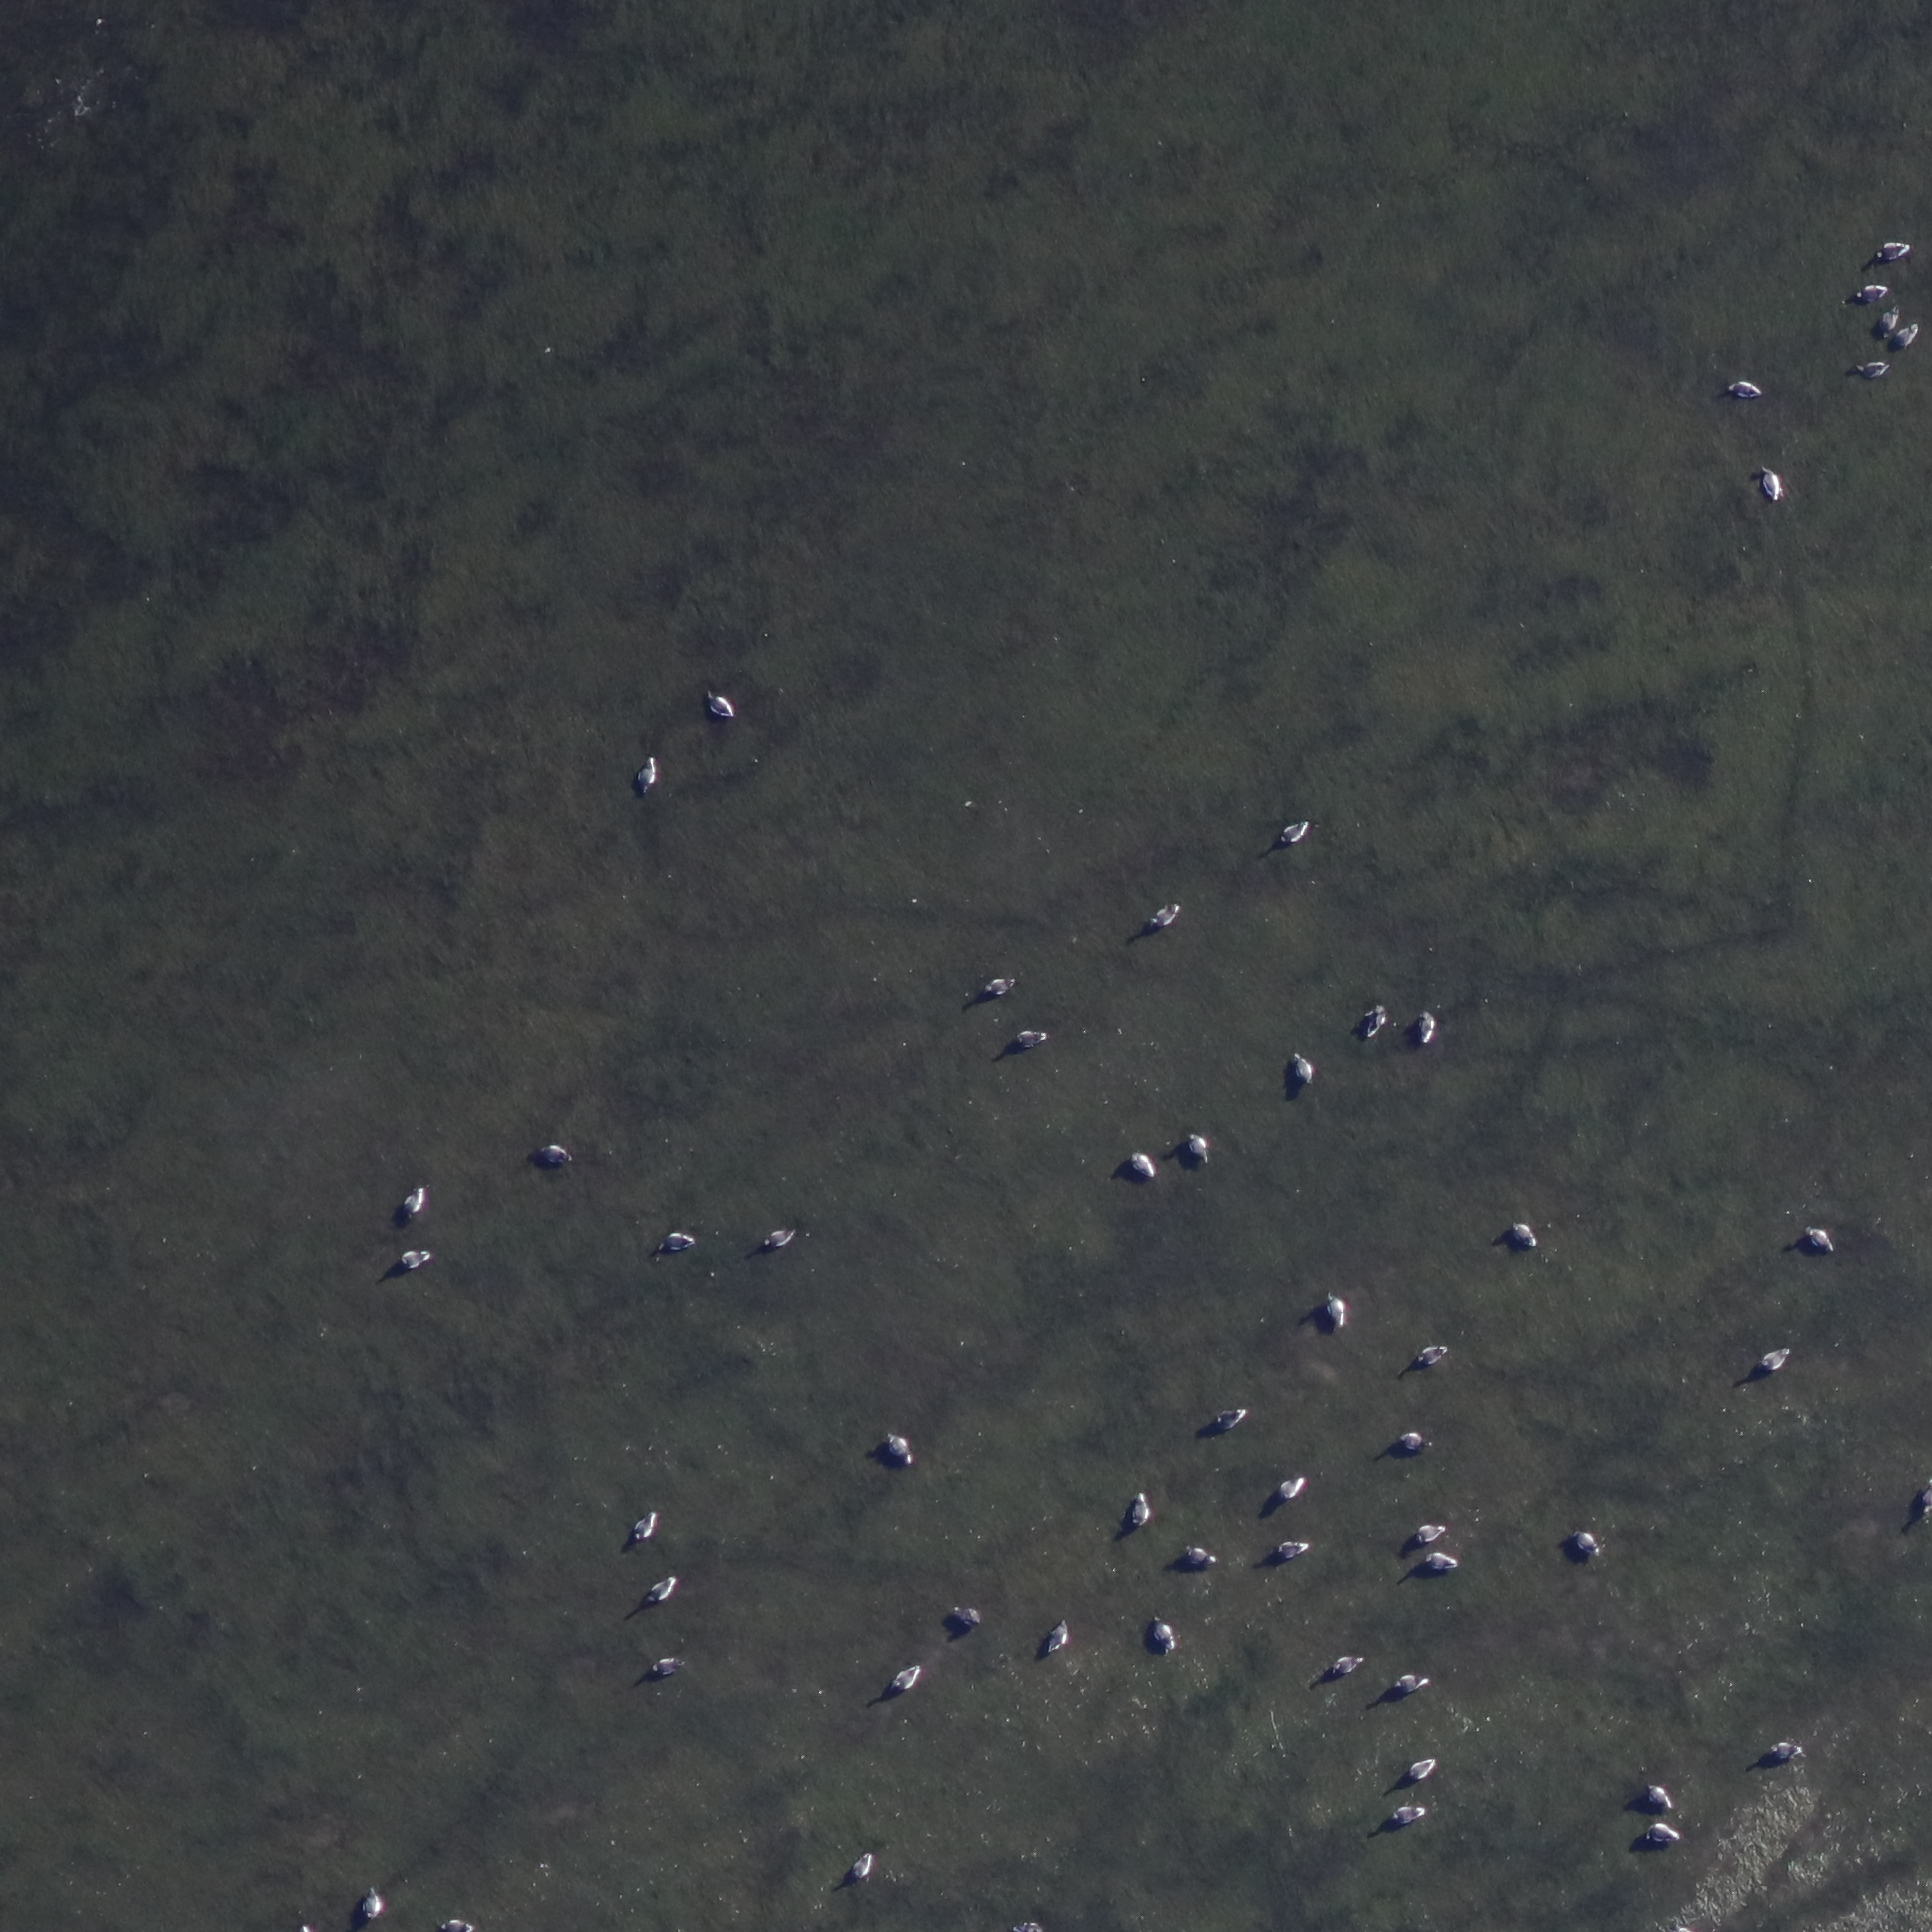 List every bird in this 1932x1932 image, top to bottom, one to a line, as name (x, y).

brant (1892, 252)
brant (1870, 294)
brant (1892, 324)
brant (1906, 337)
brant (1874, 371)
brant (1743, 389)
brant (1770, 484)
brant (720, 705)
brant (647, 776)
brant (1293, 832)
brant (1166, 916)
brant (1000, 987)
brant (1375, 1020)
brant (1426, 1028)
brant (1030, 1040)
brant (1303, 1070)
brant (1198, 1146)
brant (557, 1154)
brant (1143, 1166)
brant (414, 1203)
brant (1523, 1233)
brant (779, 1238)
brant (1820, 1238)
brant (678, 1241)
brant (414, 1260)
brant (1335, 1310)
brant (1433, 1356)
brant (1774, 1359)
brant (1230, 1419)
brant (1412, 1441)
brant (901, 1449)
brant (1287, 1488)
brant (1930, 1497)
brant (1140, 1511)
brant (643, 1528)
brant (1429, 1533)
brant (1585, 1543)
brant (1288, 1549)
brant (1200, 1556)
brant (1440, 1560)
brant (662, 1590)
brant (971, 1617)
brant (1162, 1633)
brant (1058, 1638)
brant (1346, 1665)
brant (667, 1666)
brant (906, 1678)
brant (1409, 1681)
brant (1786, 1751)
brant (1421, 1770)
brant (1658, 1796)
brant (1408, 1814)
brant (1661, 1832)
brant (861, 1866)
brant (372, 1906)
brant (458, 1929)
brant (1028, 1931)